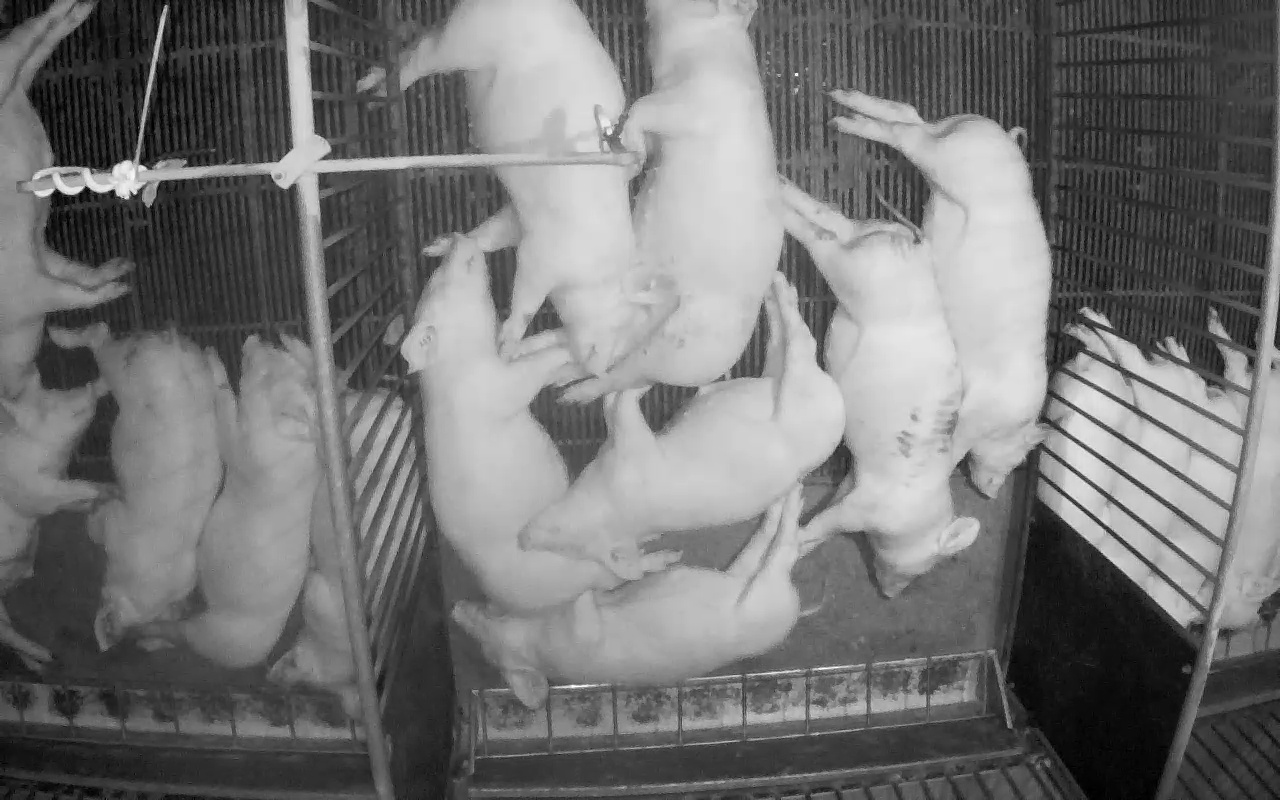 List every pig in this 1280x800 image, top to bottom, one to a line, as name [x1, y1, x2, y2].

pig [1, 0, 140, 397]
pig [353, 0, 679, 380]
pig [547, 0, 785, 406]
pig [821, 85, 1052, 500]
pig [780, 171, 979, 598]
pig [382, 233, 683, 612]
pig [518, 273, 846, 584]
pig [1061, 306, 1192, 585]
pig [1190, 306, 1277, 634]
pig [45, 319, 224, 651]
pig [267, 329, 428, 723]
pig [126, 333, 323, 668]
pig [1141, 335, 1245, 631]
pig [1038, 352, 1135, 542]
pig [0, 362, 116, 672]
pig [450, 481, 831, 711]